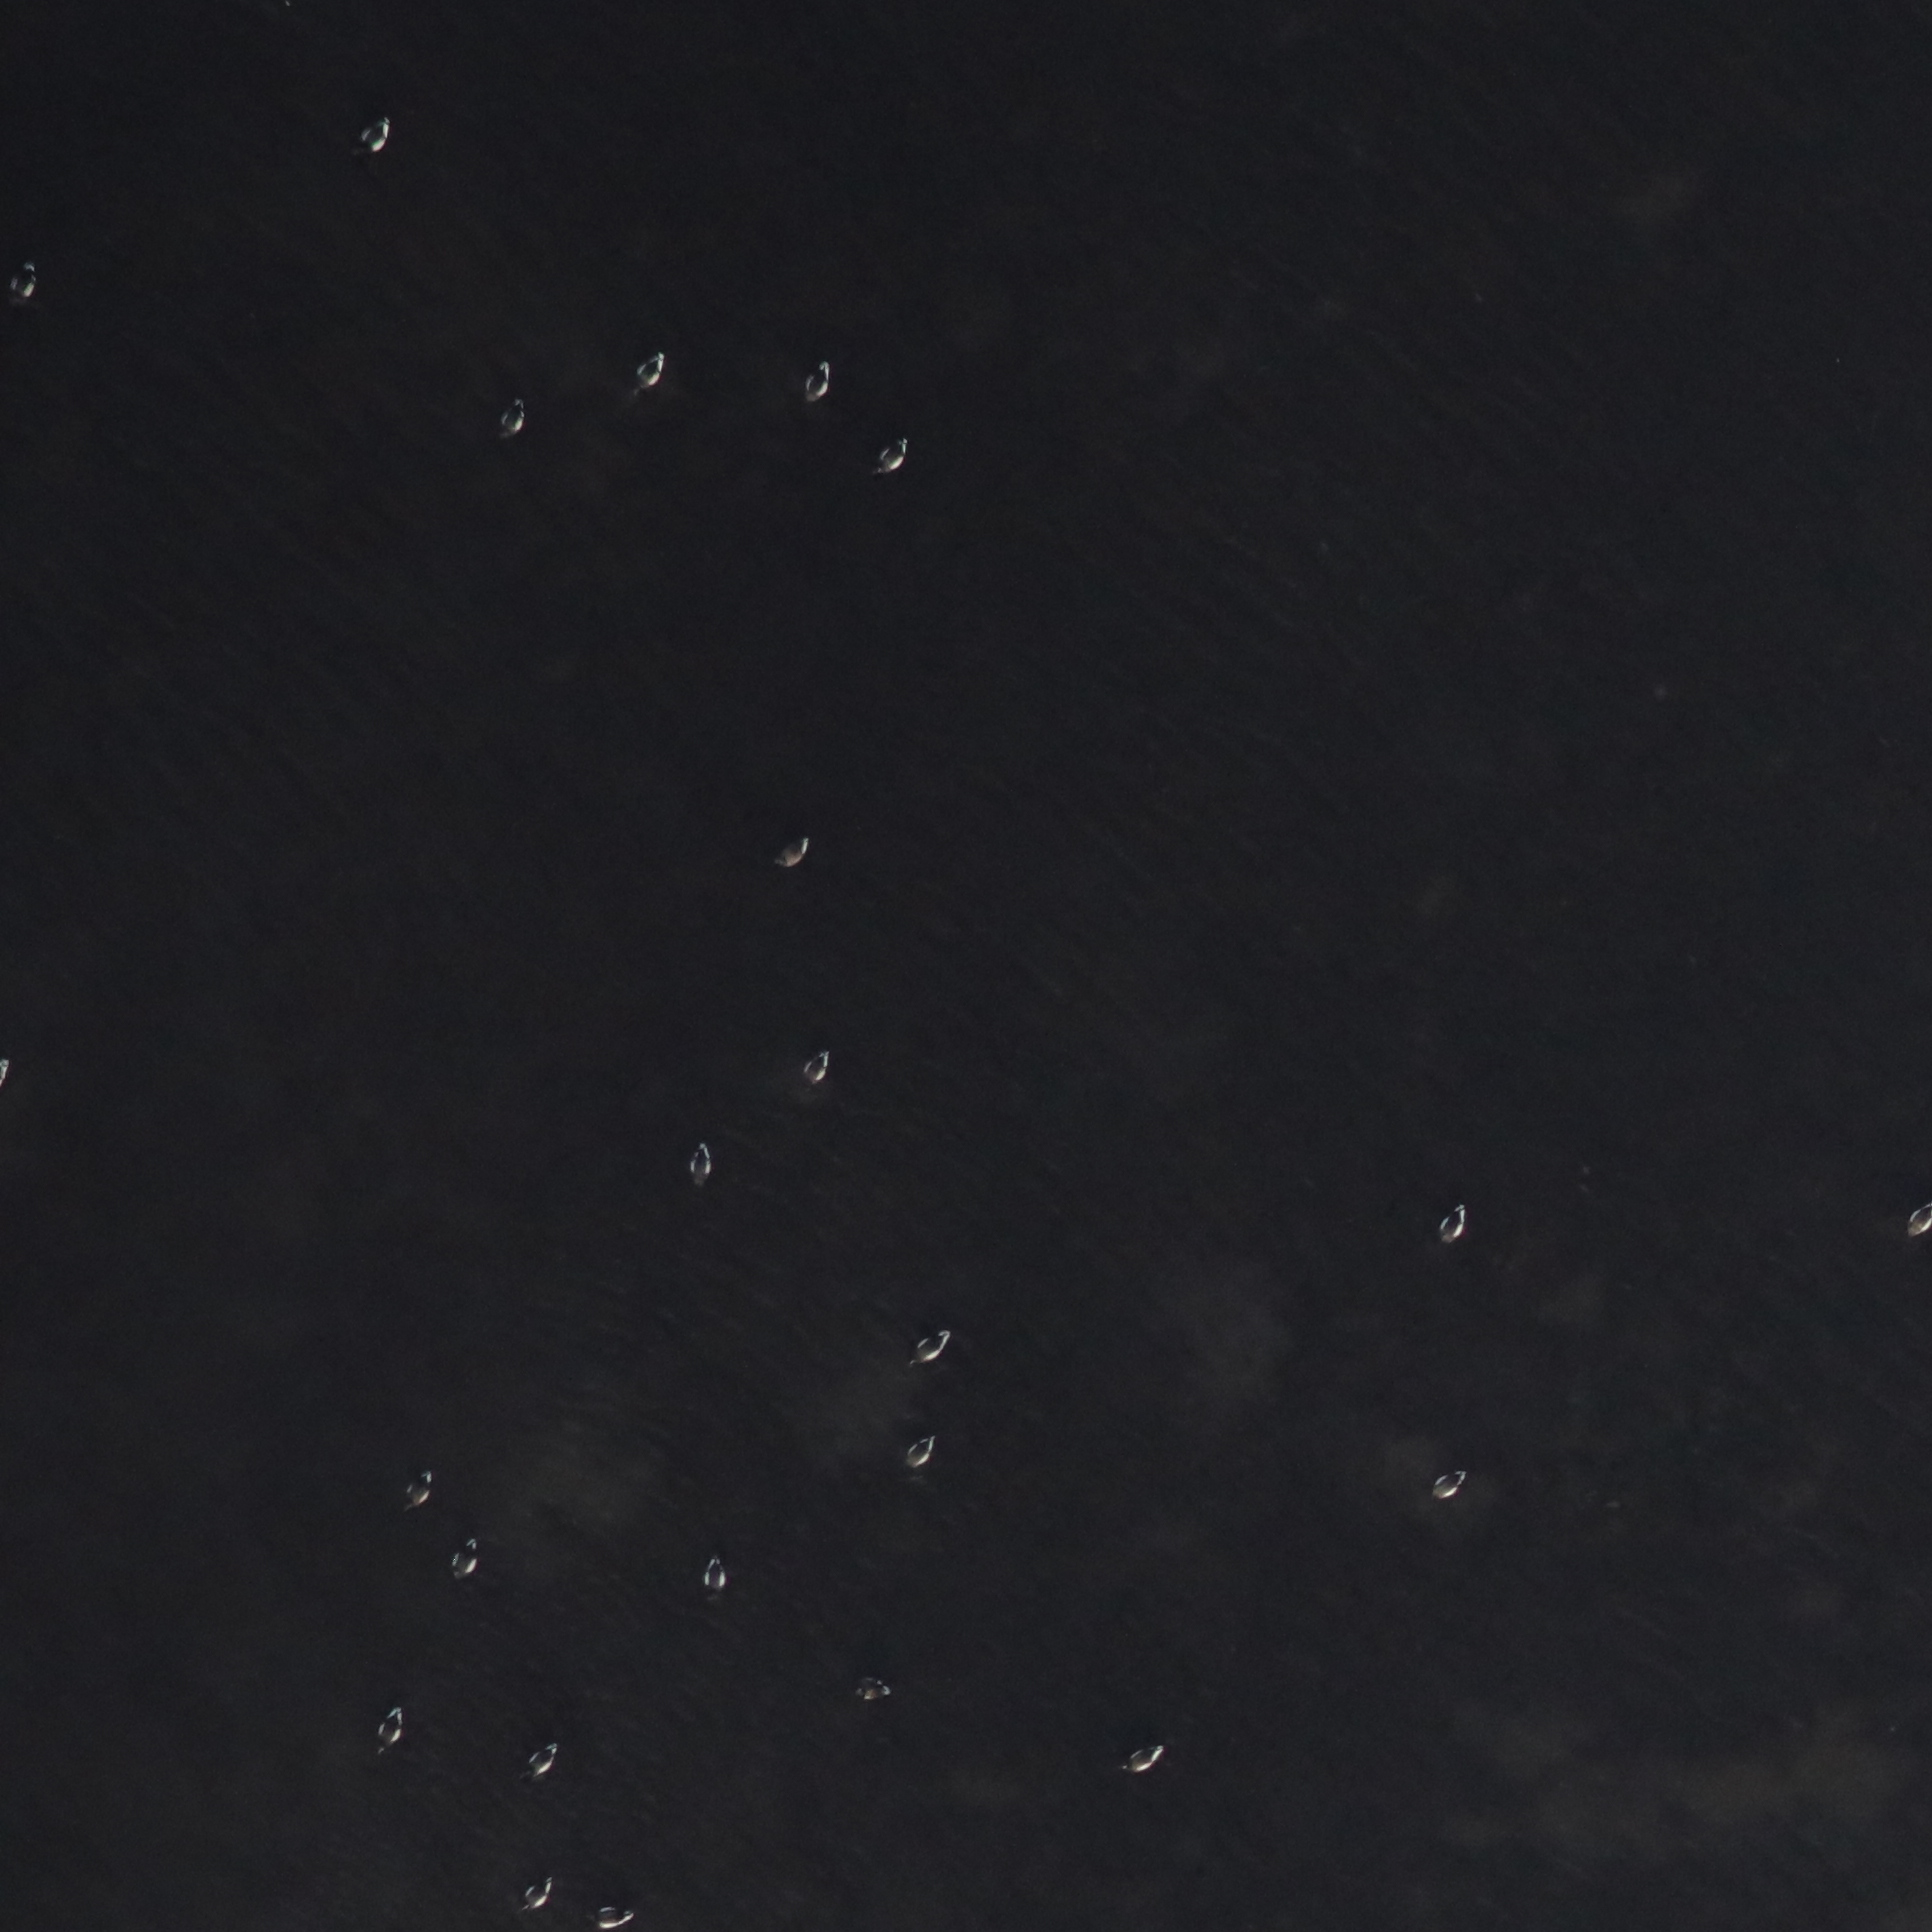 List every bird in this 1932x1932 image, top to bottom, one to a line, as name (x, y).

brant (374, 138)
brant (23, 284)
brant (657, 370)
brant (823, 377)
brant (511, 416)
brant (887, 454)
brant (788, 856)
brant (820, 1071)
brant (701, 1167)
brant (1922, 1218)
brant (1454, 1225)
brant (930, 1347)
brant (918, 1443)
brant (1447, 1486)
brant (418, 1492)
brant (461, 1562)
brant (715, 1577)
brant (873, 1689)
brant (389, 1729)
brant (1147, 1759)
brant (539, 1761)
brant (532, 1895)
brant (612, 1919)